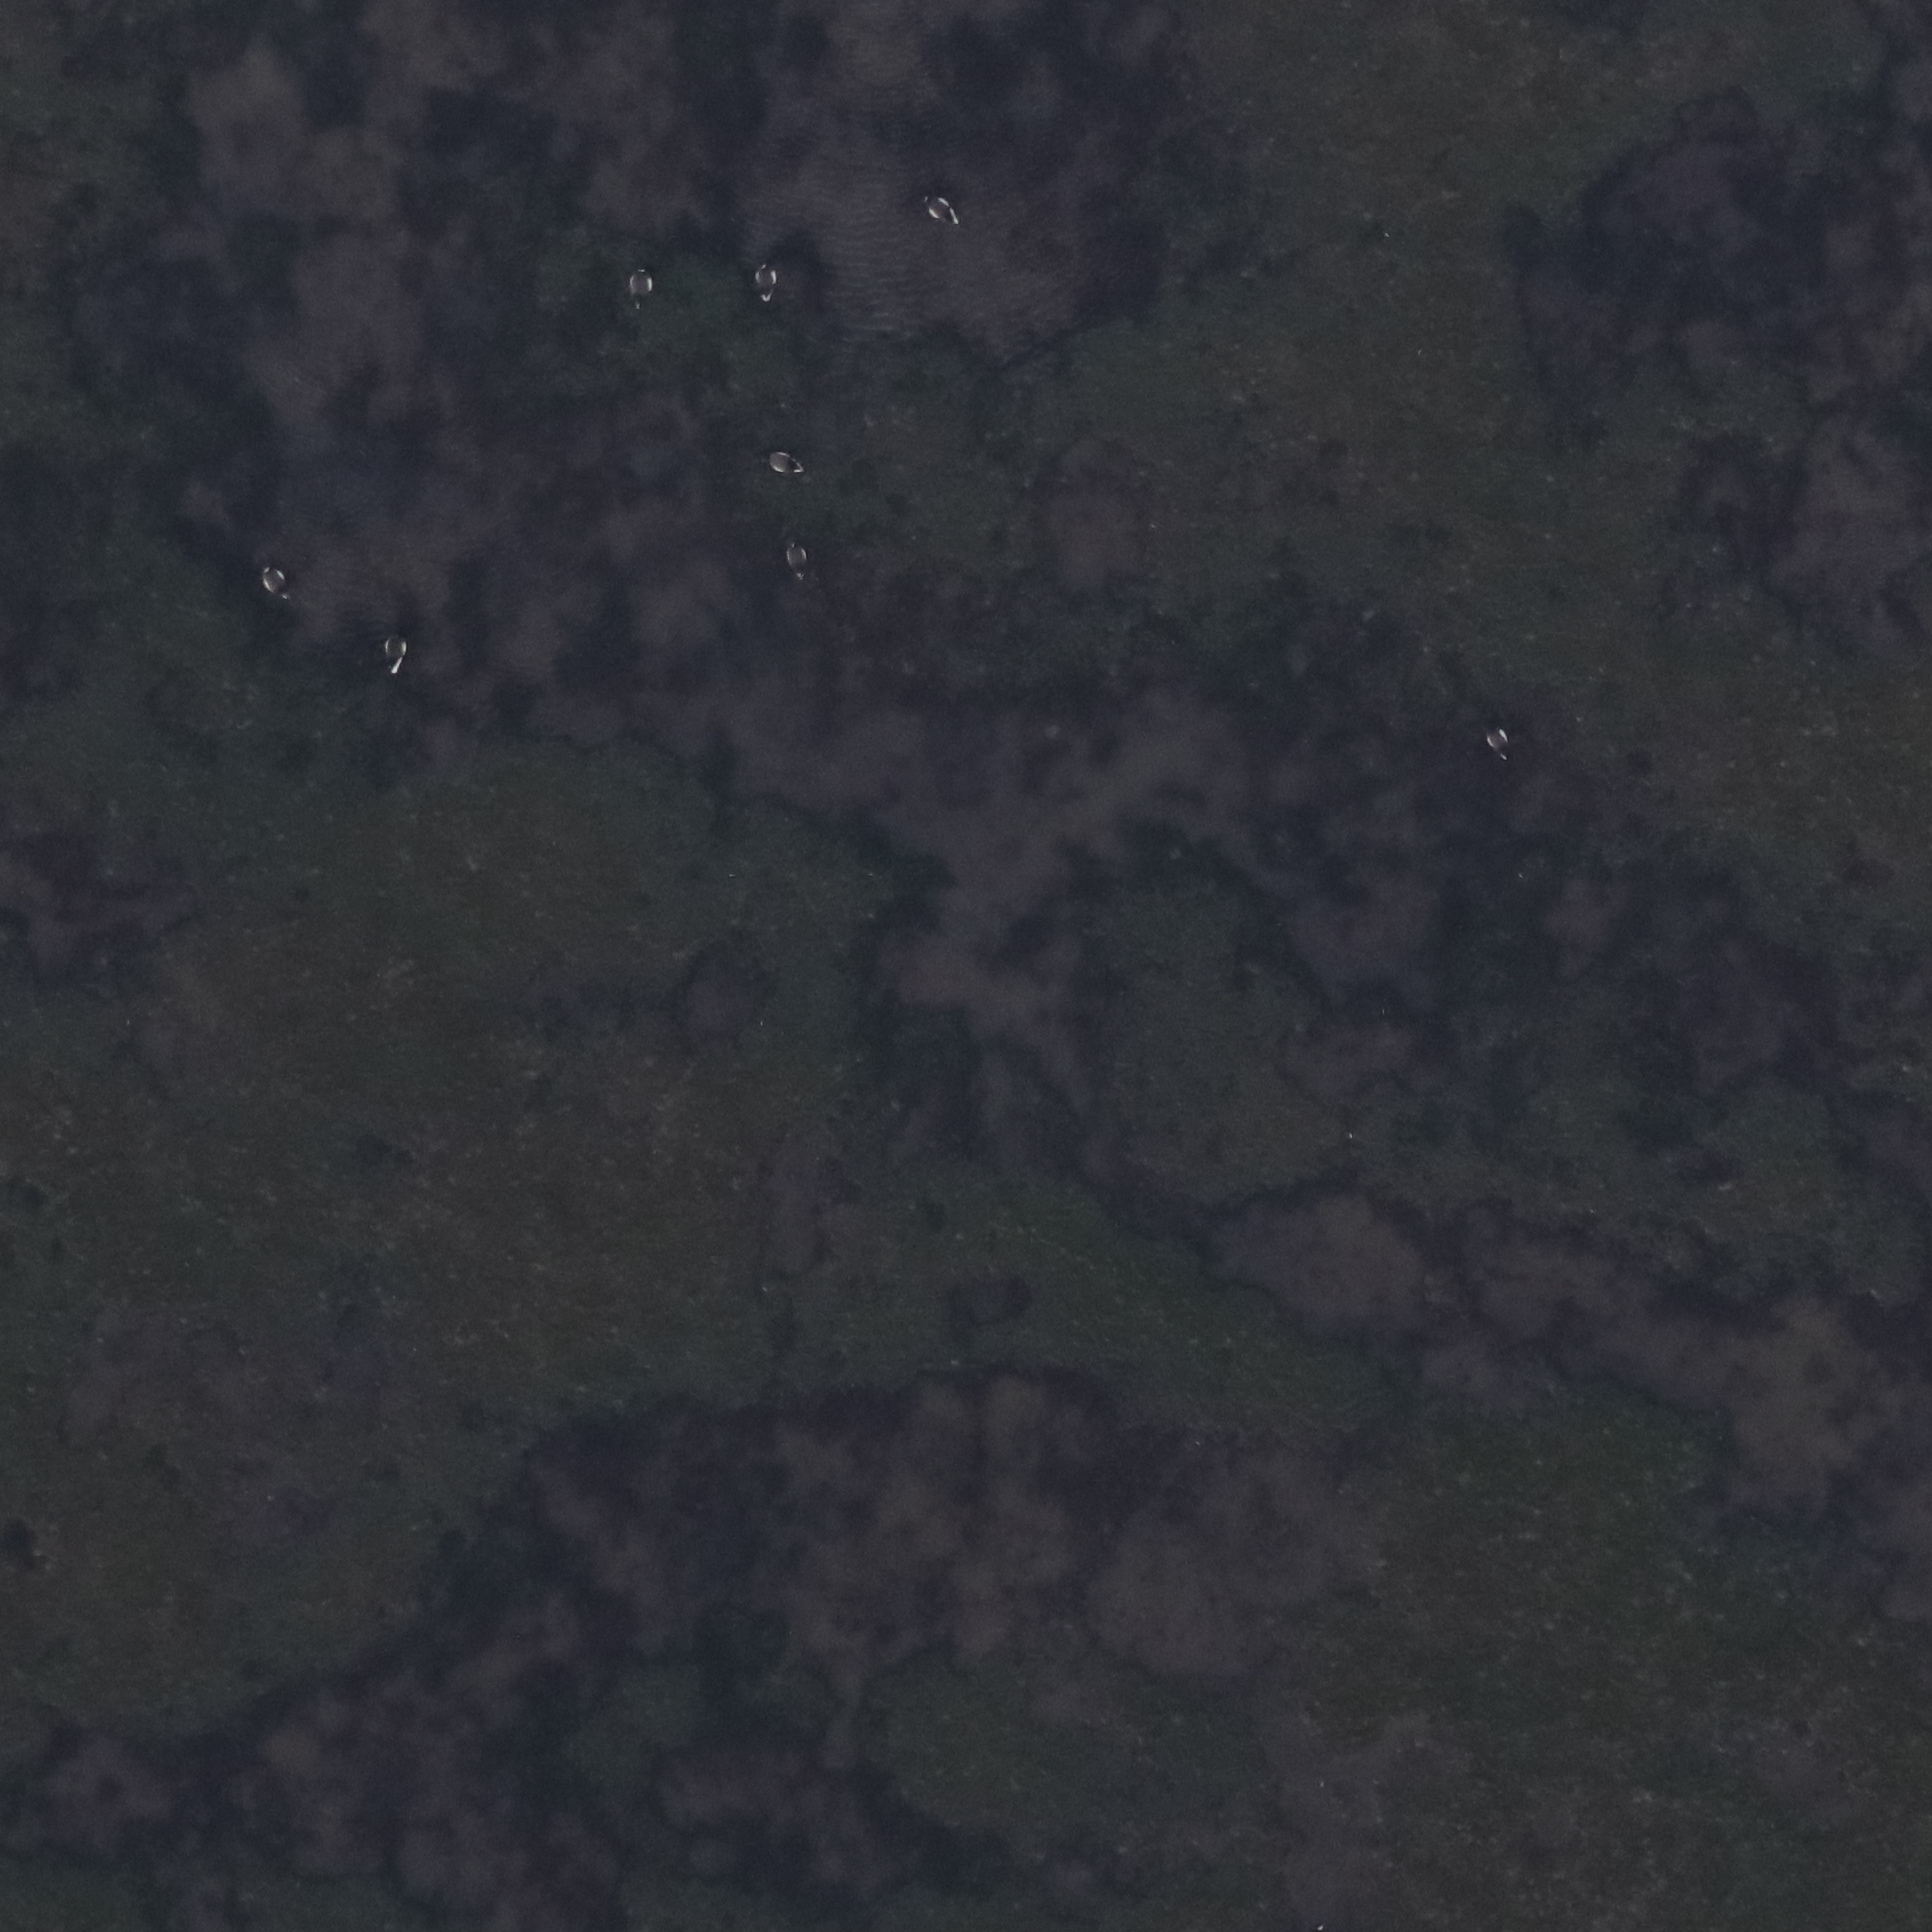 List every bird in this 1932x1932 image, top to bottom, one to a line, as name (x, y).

brant (941, 211)
brant (767, 281)
brant (640, 285)
brant (783, 463)
brant (798, 558)
brant (273, 581)
brant (395, 653)
brant (1498, 741)